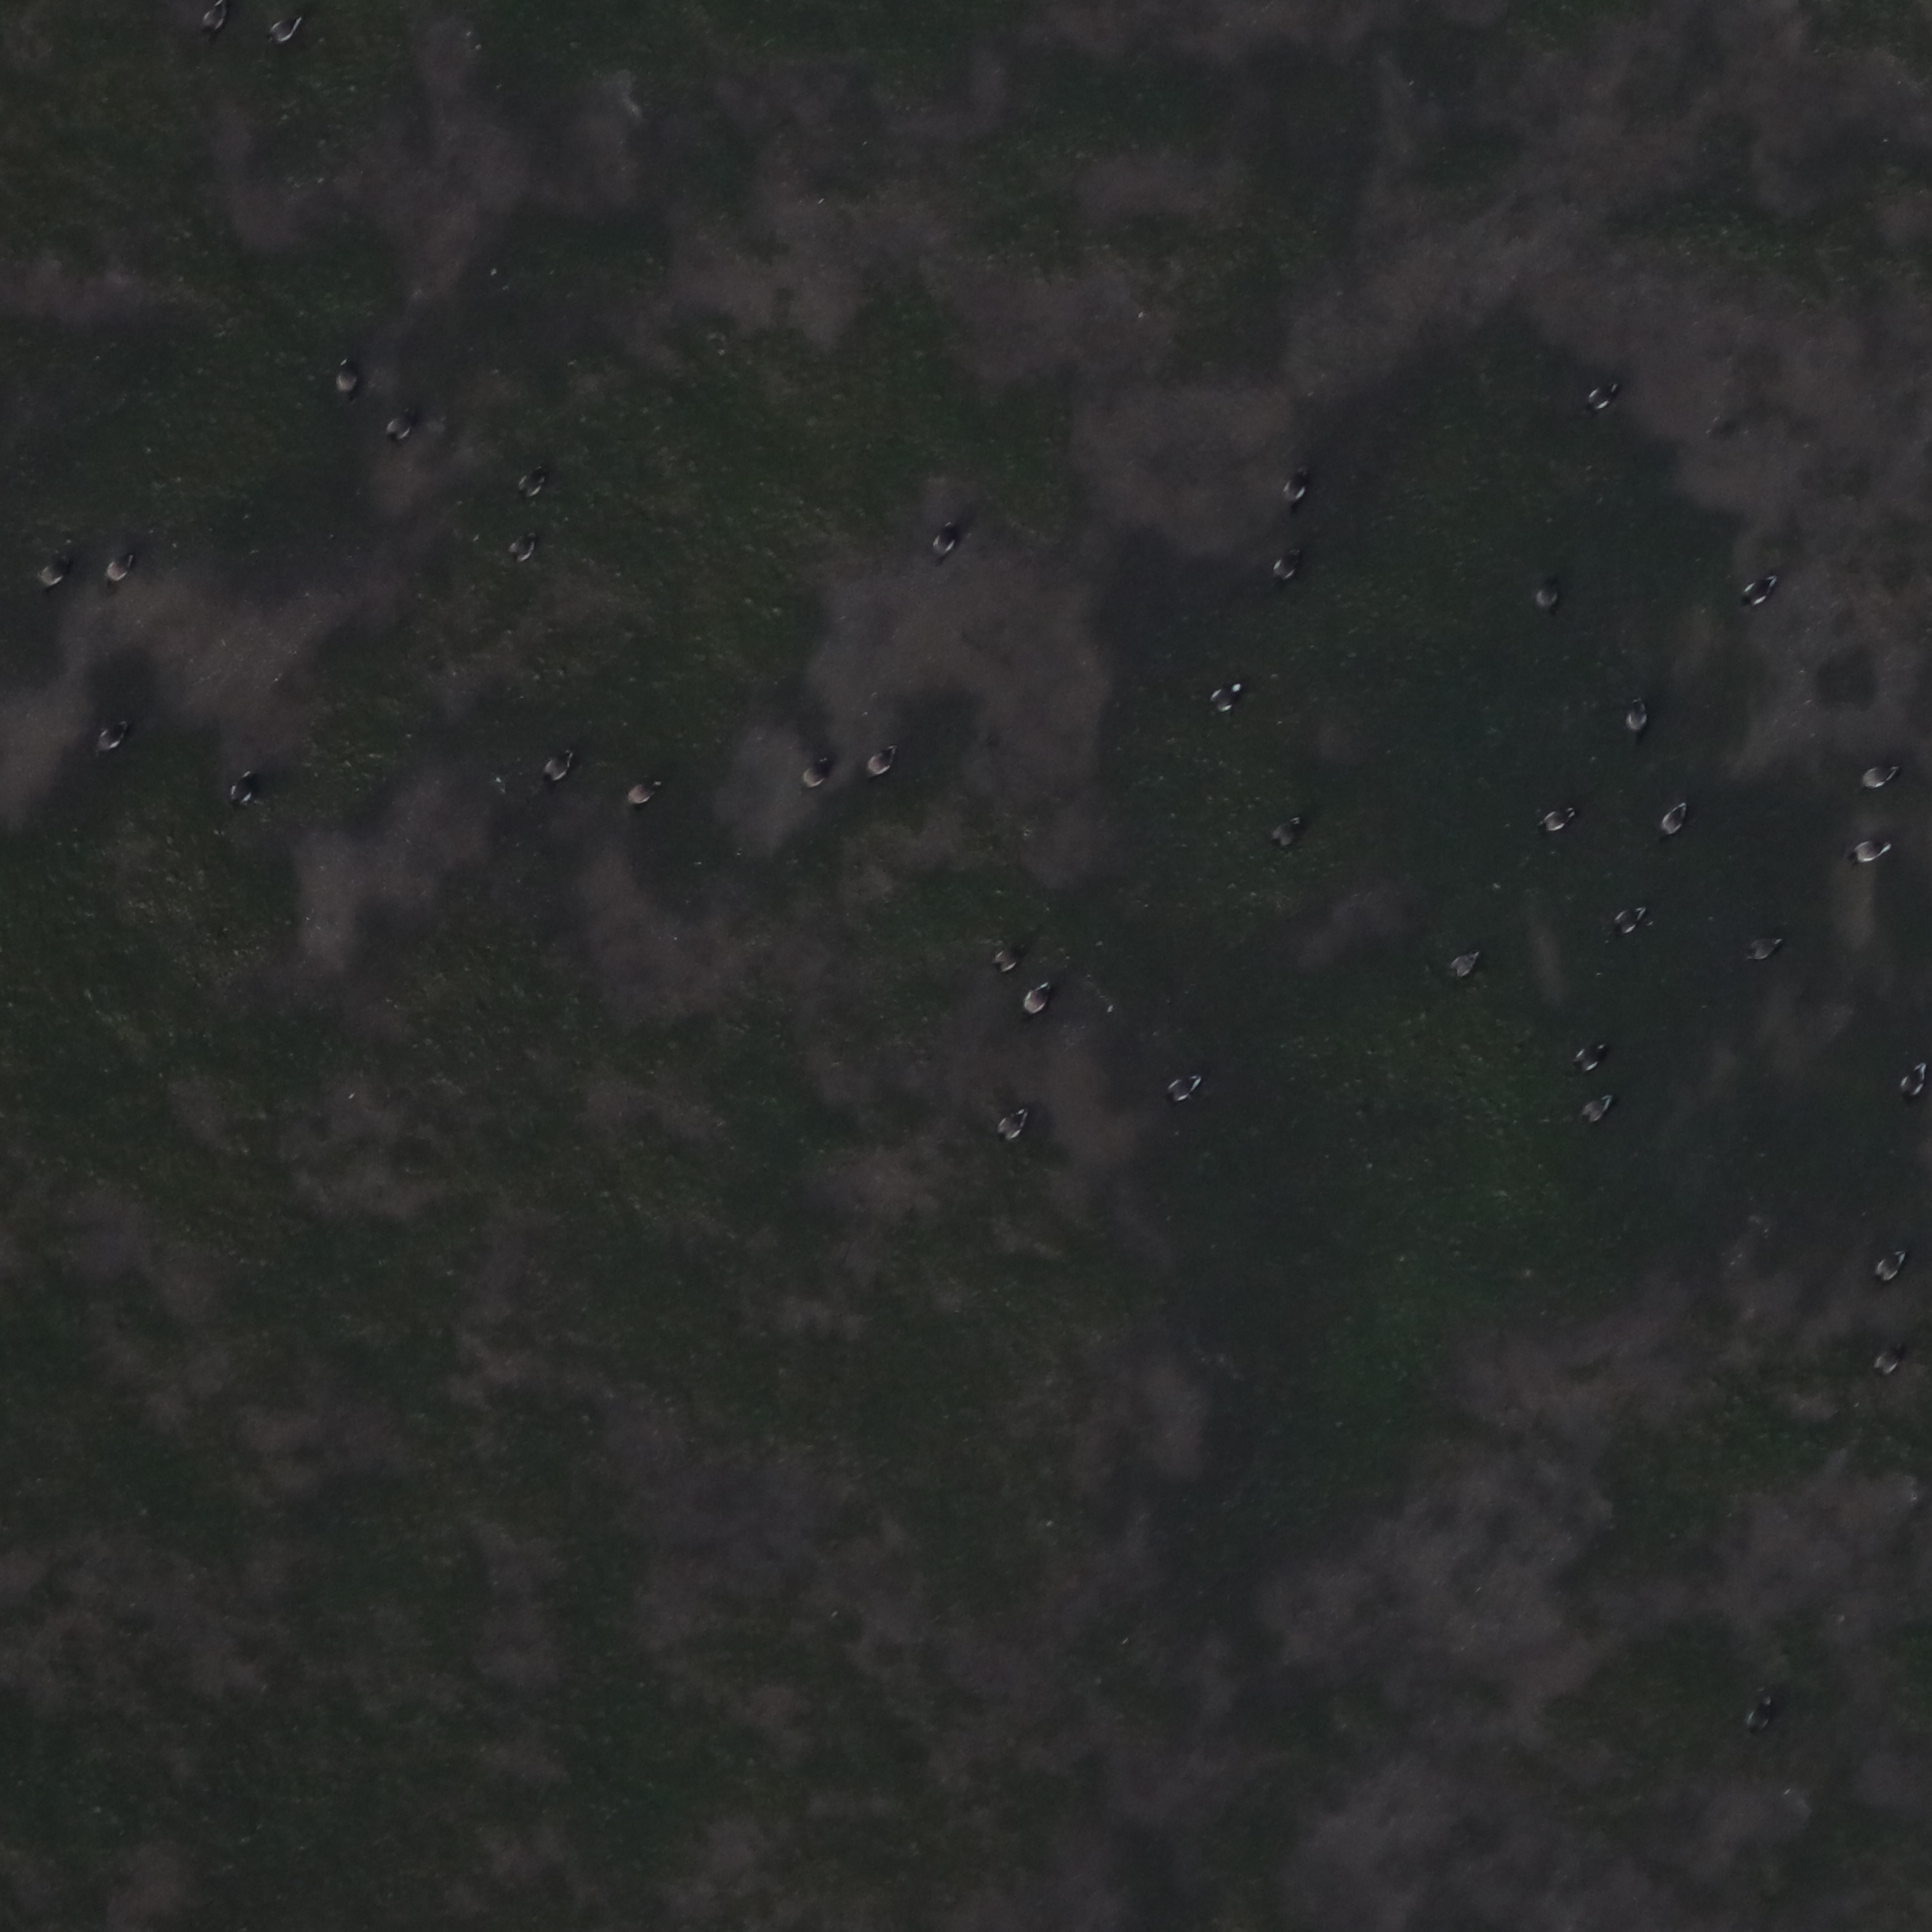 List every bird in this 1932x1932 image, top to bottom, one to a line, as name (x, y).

brant (215, 19)
brant (283, 29)
brant (350, 380)
brant (1601, 396)
brant (400, 426)
brant (534, 483)
brant (1296, 488)
brant (948, 545)
brant (522, 549)
brant (123, 568)
brant (1286, 568)
brant (52, 580)
brant (1758, 591)
brant (1547, 597)
brant (1227, 698)
brant (1638, 716)
brant (110, 736)
brant (879, 763)
brant (556, 769)
brant (816, 772)
brant (1877, 775)
brant (245, 789)
brant (642, 794)
brant (1555, 819)
brant (1674, 820)
brant (1286, 832)
brant (1869, 851)
brant (1629, 922)
brant (1767, 950)
brant (1002, 964)
brant (1465, 965)
brant (1037, 1001)
brant (1588, 1059)
brant (1911, 1082)
brant (1184, 1088)
brant (1596, 1110)
brant (1010, 1125)
brant (1891, 1266)
brant (1891, 1360)
brant (1757, 1714)